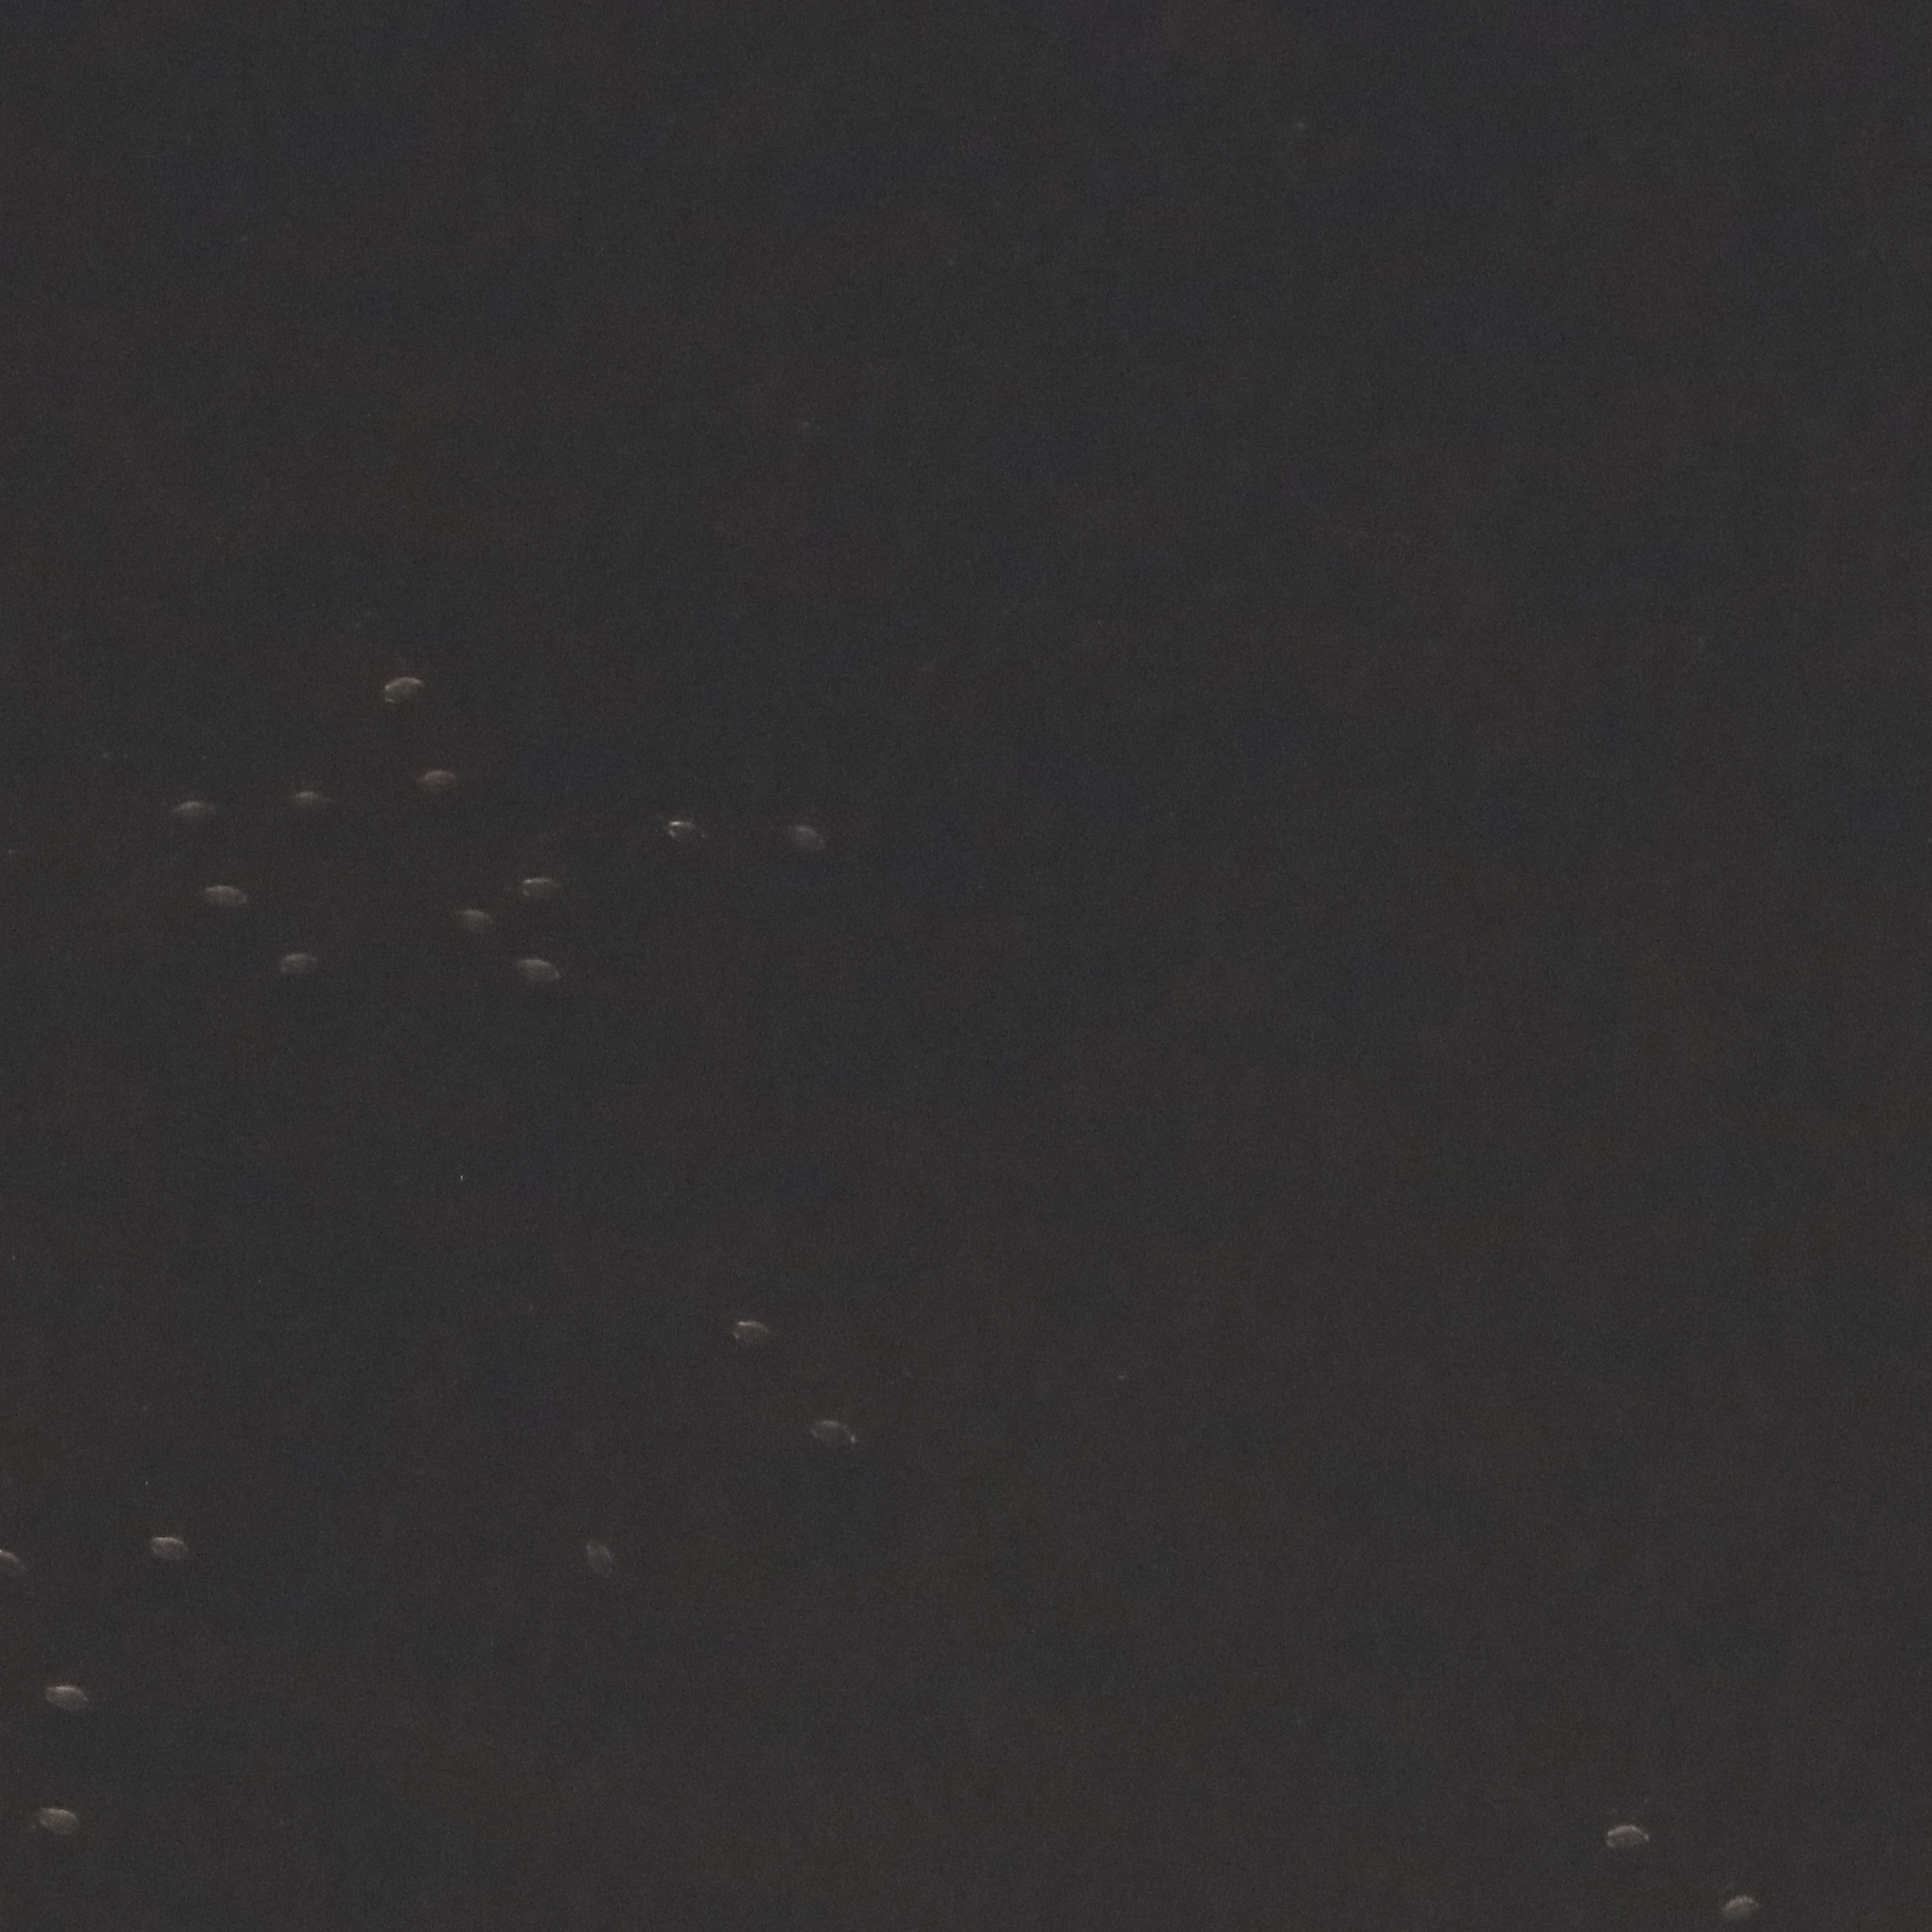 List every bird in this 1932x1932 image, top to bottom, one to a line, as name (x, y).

Canada goose (403, 689)
Canada goose (432, 778)
Canada goose (307, 800)
Canada goose (191, 813)
Canada goose (684, 832)
Canada goose (812, 838)
Canada goose (540, 889)
Canada goose (226, 898)
Canada goose (472, 916)
Canada goose (299, 964)
Canada goose (537, 969)
Canada goose (751, 1332)
Canada goose (834, 1429)
Canada goose (171, 1547)
Canada goose (602, 1560)
Canada goose (7, 1561)
Canada goose (68, 1699)
Canada goose (61, 1820)
Canada goose (1626, 1839)
Canada goose (1741, 1911)